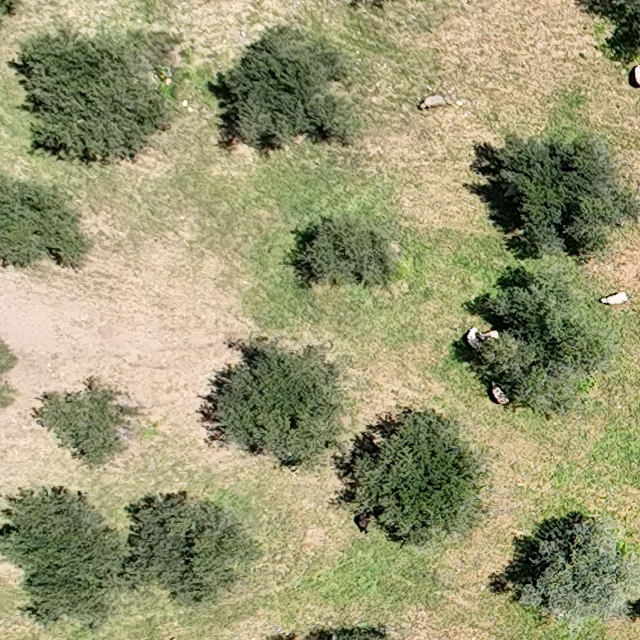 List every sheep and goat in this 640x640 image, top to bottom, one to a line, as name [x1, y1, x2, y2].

sheep [633, 64, 639, 86]
sheep [420, 95, 444, 109]
sheep [601, 292, 627, 306]
sheep [466, 326, 483, 351]
sheep [479, 329, 499, 340]
sheep [490, 380, 510, 405]